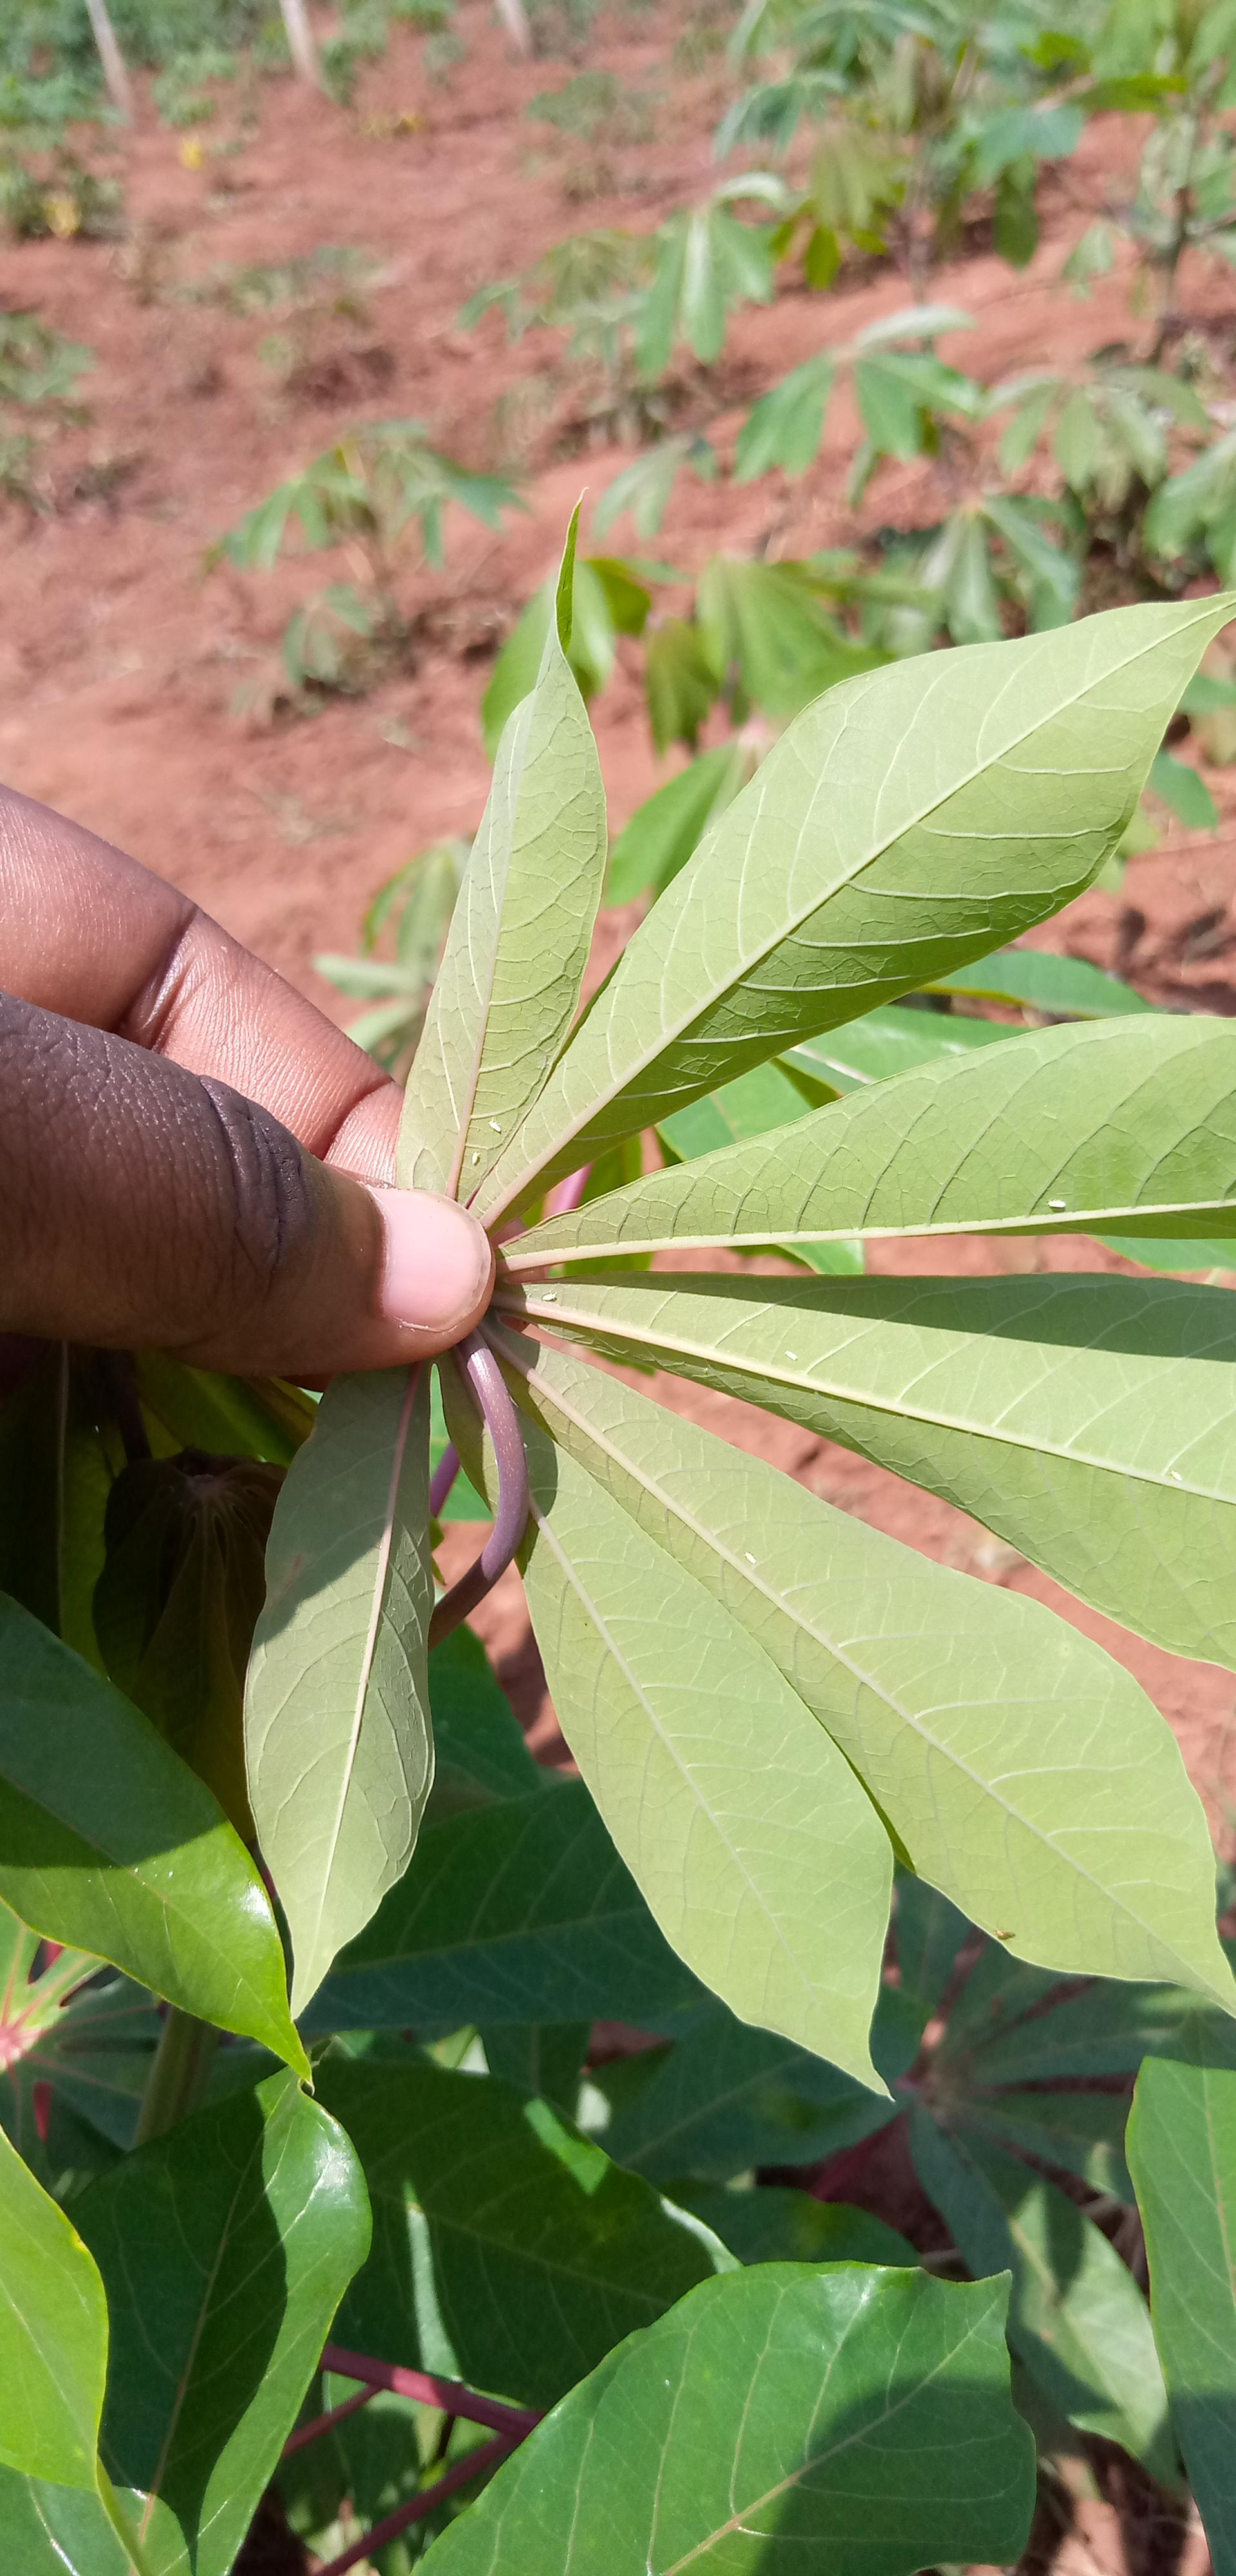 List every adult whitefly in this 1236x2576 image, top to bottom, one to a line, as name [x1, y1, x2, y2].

whitefly [486, 1113, 507, 1140]
whitefly [462, 1144, 483, 1177]
whitefly [1042, 1191, 1072, 1224]
whitefly [538, 1288, 563, 1311]
whitefly [782, 1337, 804, 1370]
whitefly [1161, 1459, 1206, 1494]
whitefly [737, 1546, 763, 1577]